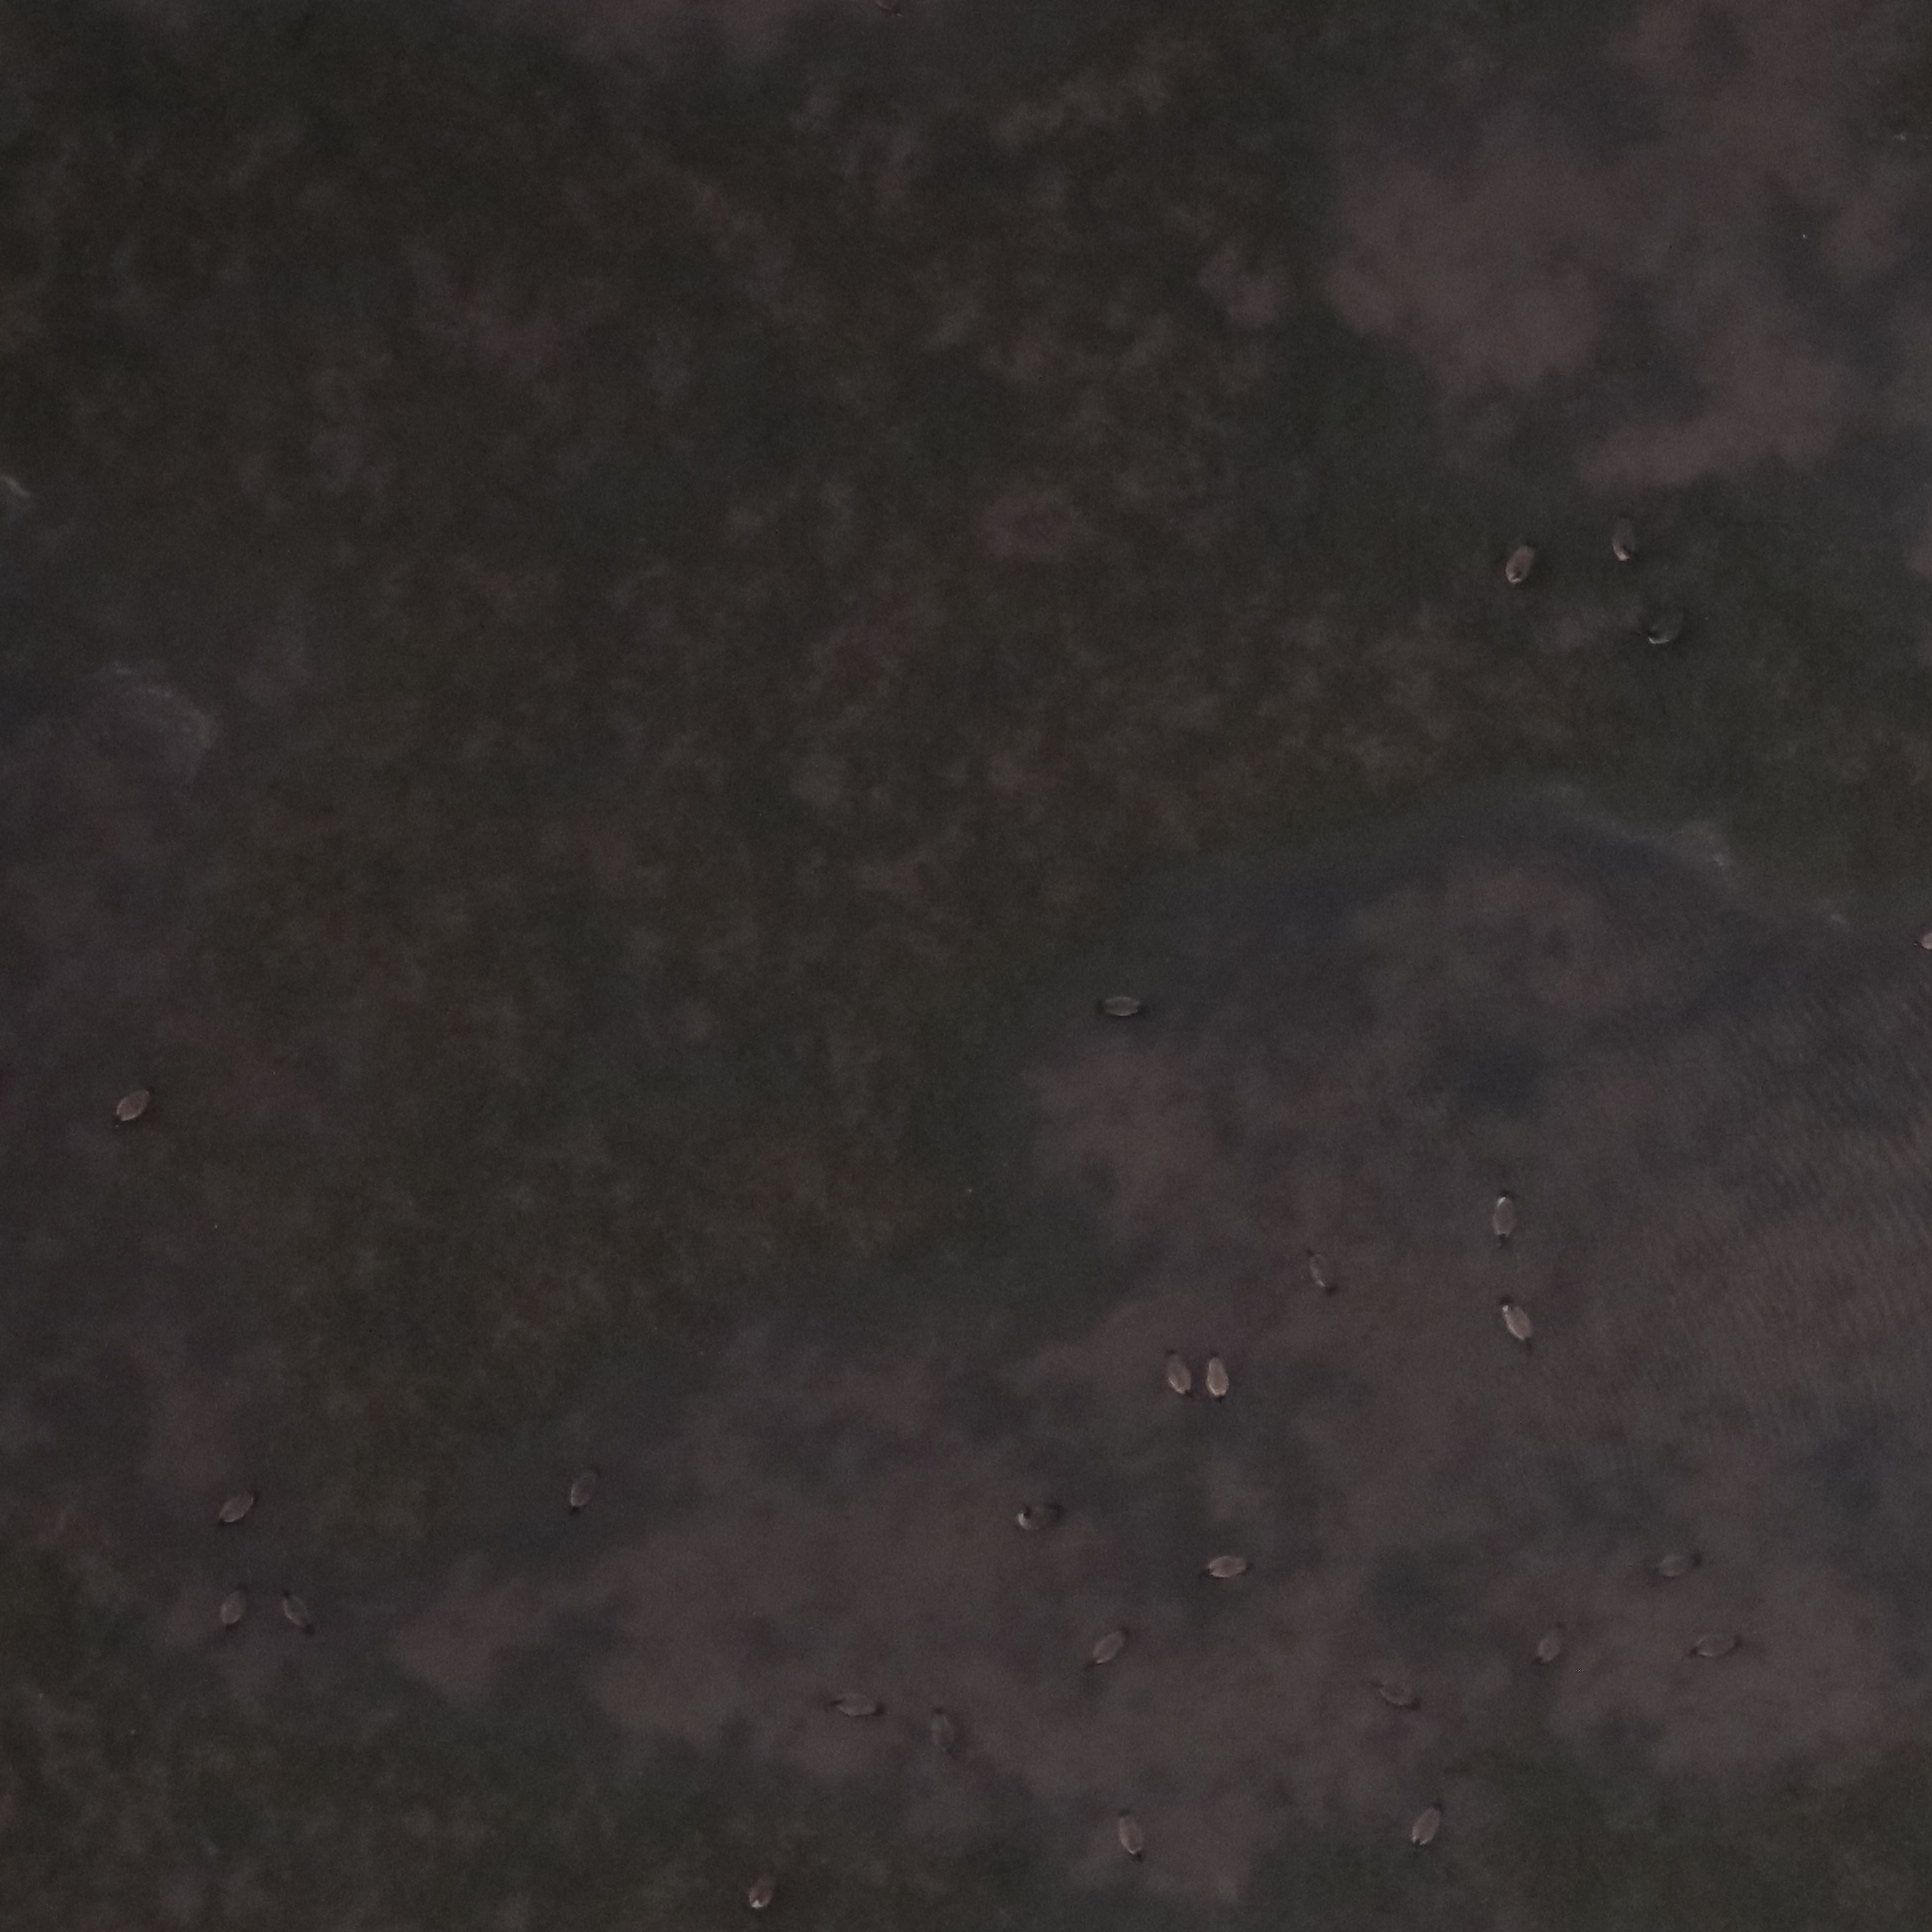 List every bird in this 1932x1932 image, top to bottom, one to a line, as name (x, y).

Canada goose (1623, 539)
Canada goose (1520, 562)
Canada goose (1666, 628)
Canada goose (1122, 1009)
Canada goose (133, 1105)
Canada goose (1502, 1217)
Canada goose (1324, 1272)
Canada goose (1517, 1321)
Canada goose (1178, 1376)
Canada goose (1215, 1376)
Canada goose (586, 1491)
Canada goose (238, 1509)
Canada goose (1040, 1515)
Canada goose (1227, 1566)
Canada goose (1669, 1568)
Canada goose (236, 1609)
Canada goose (297, 1613)
Canada goose (1109, 1645)
Canada goose (1550, 1646)
Canada goose (1712, 1646)
Canada goose (1401, 1693)
Canada goose (853, 1698)
Canada goose (942, 1722)
Canada goose (1426, 1827)
Canada goose (1129, 1834)
Canada goose (766, 1891)